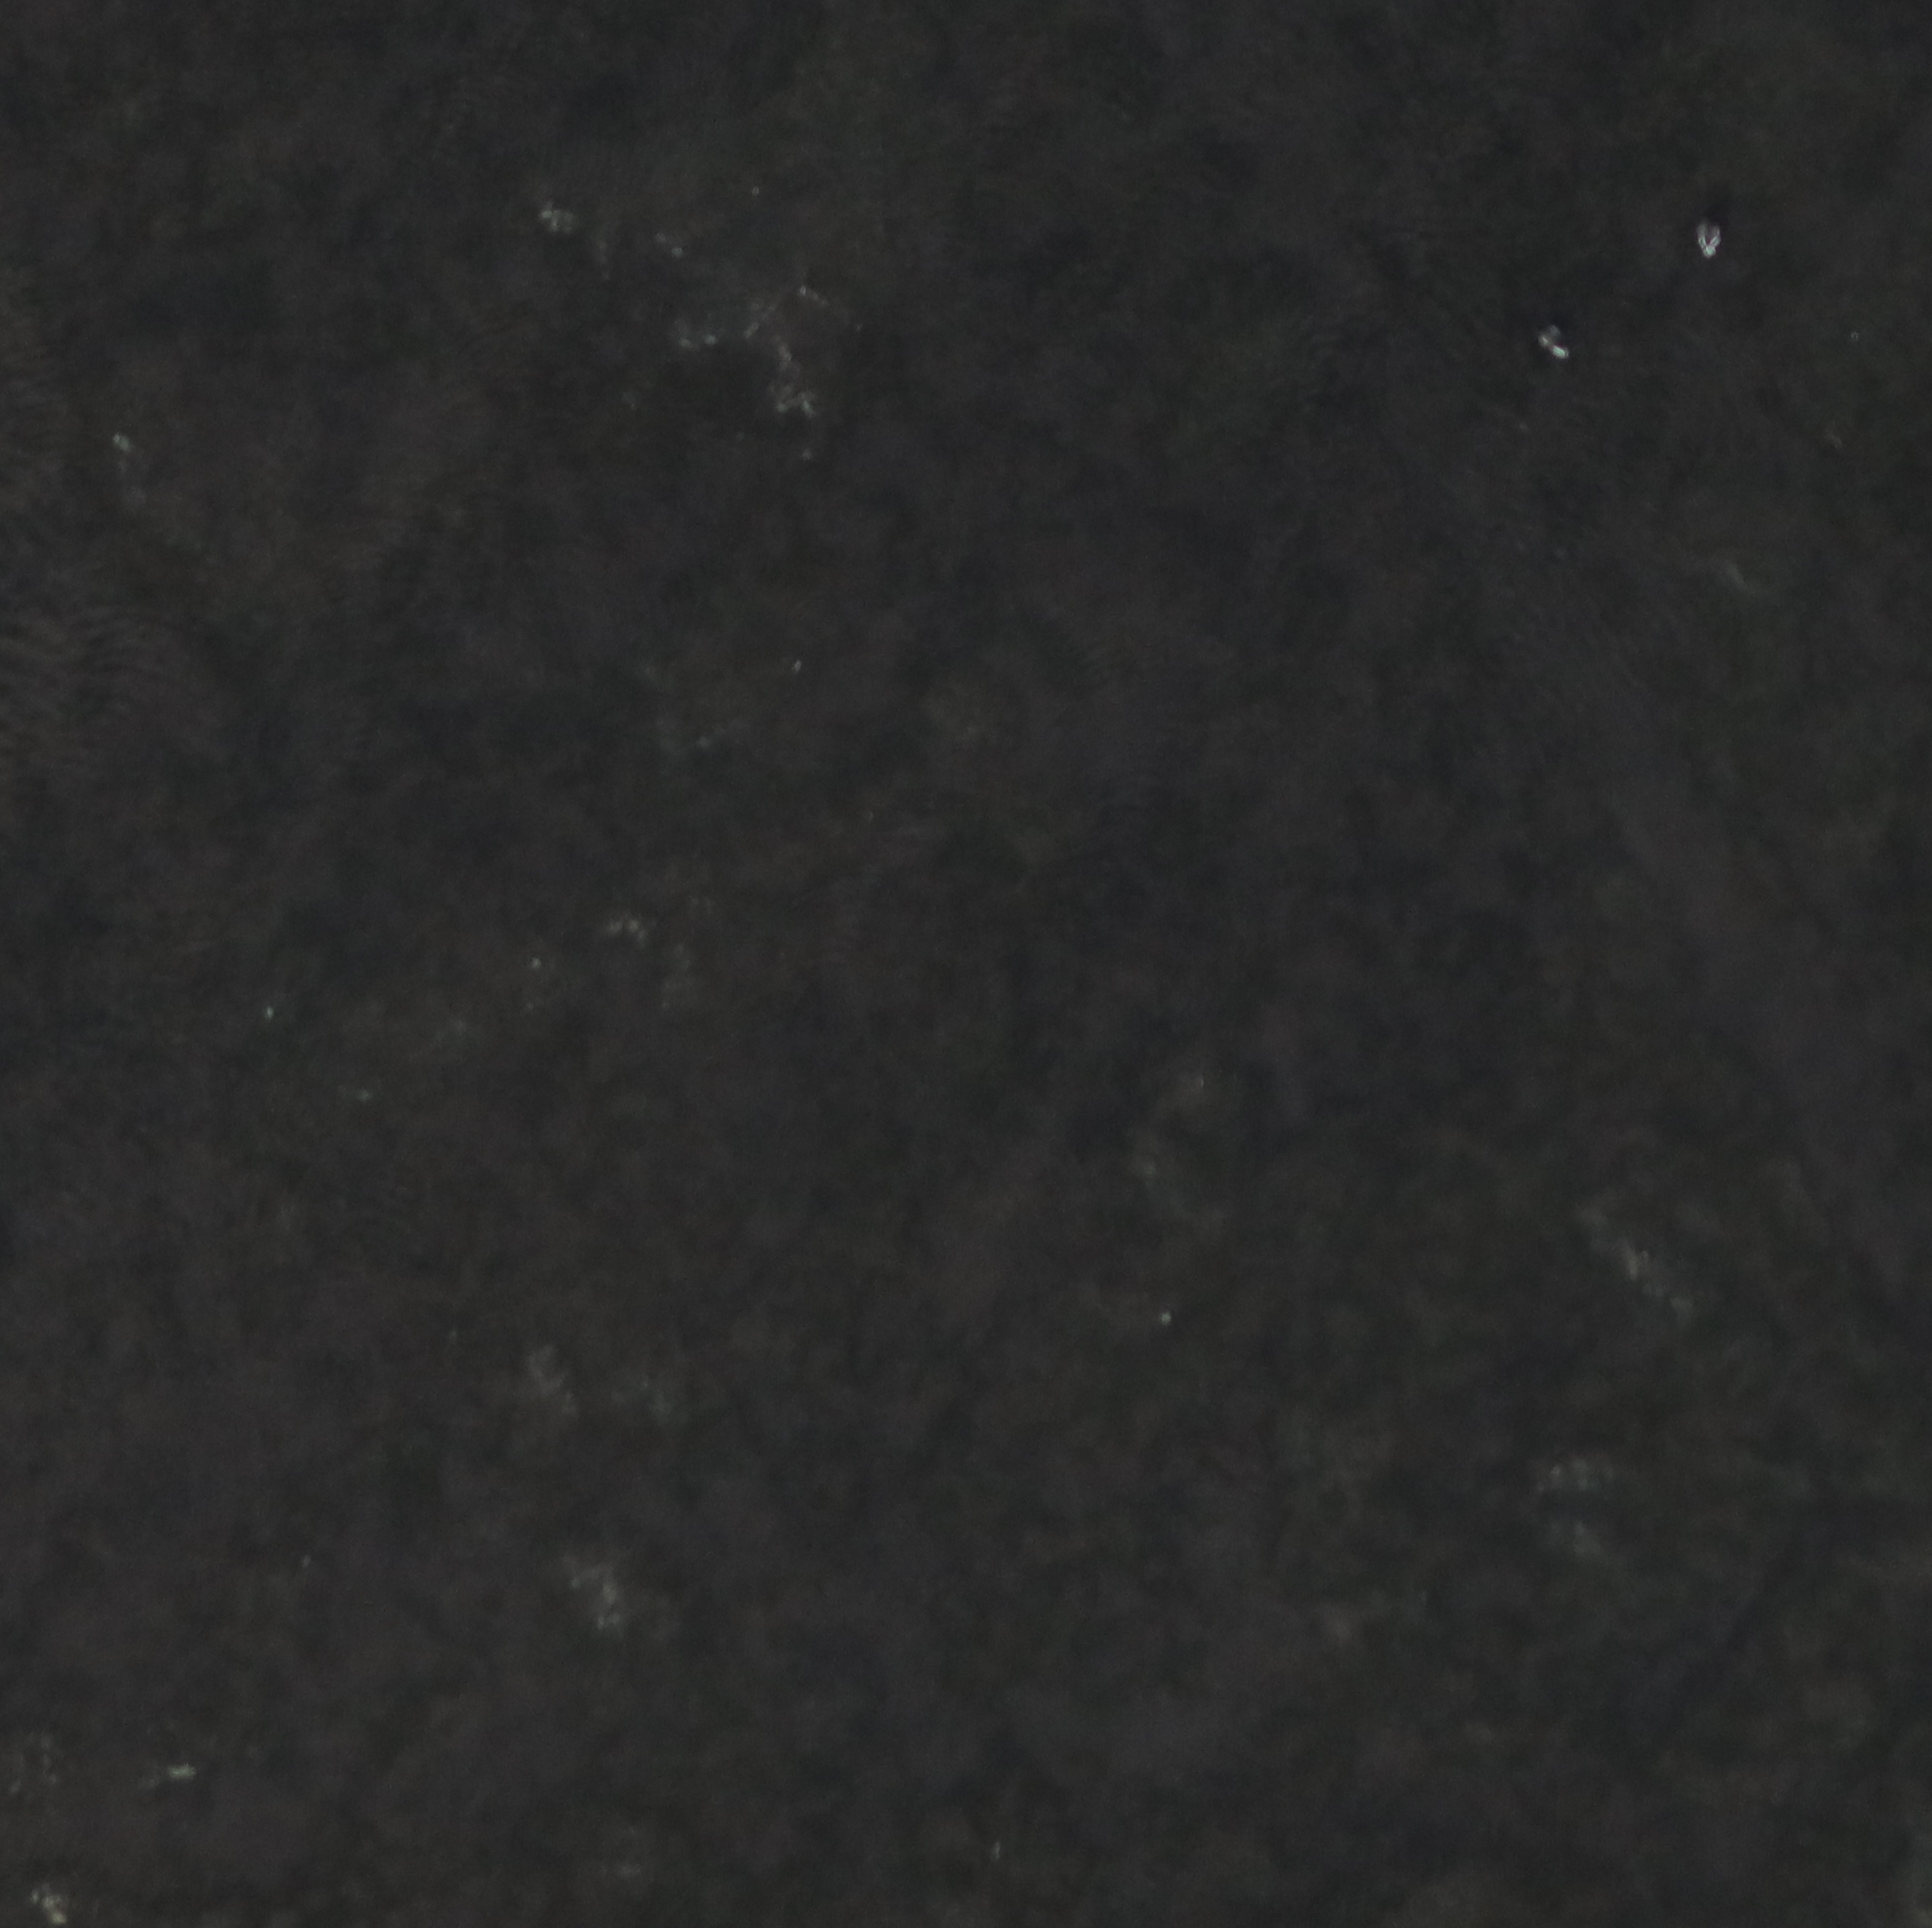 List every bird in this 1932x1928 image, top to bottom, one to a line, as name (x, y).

brant (1706, 231)
brant (1554, 341)